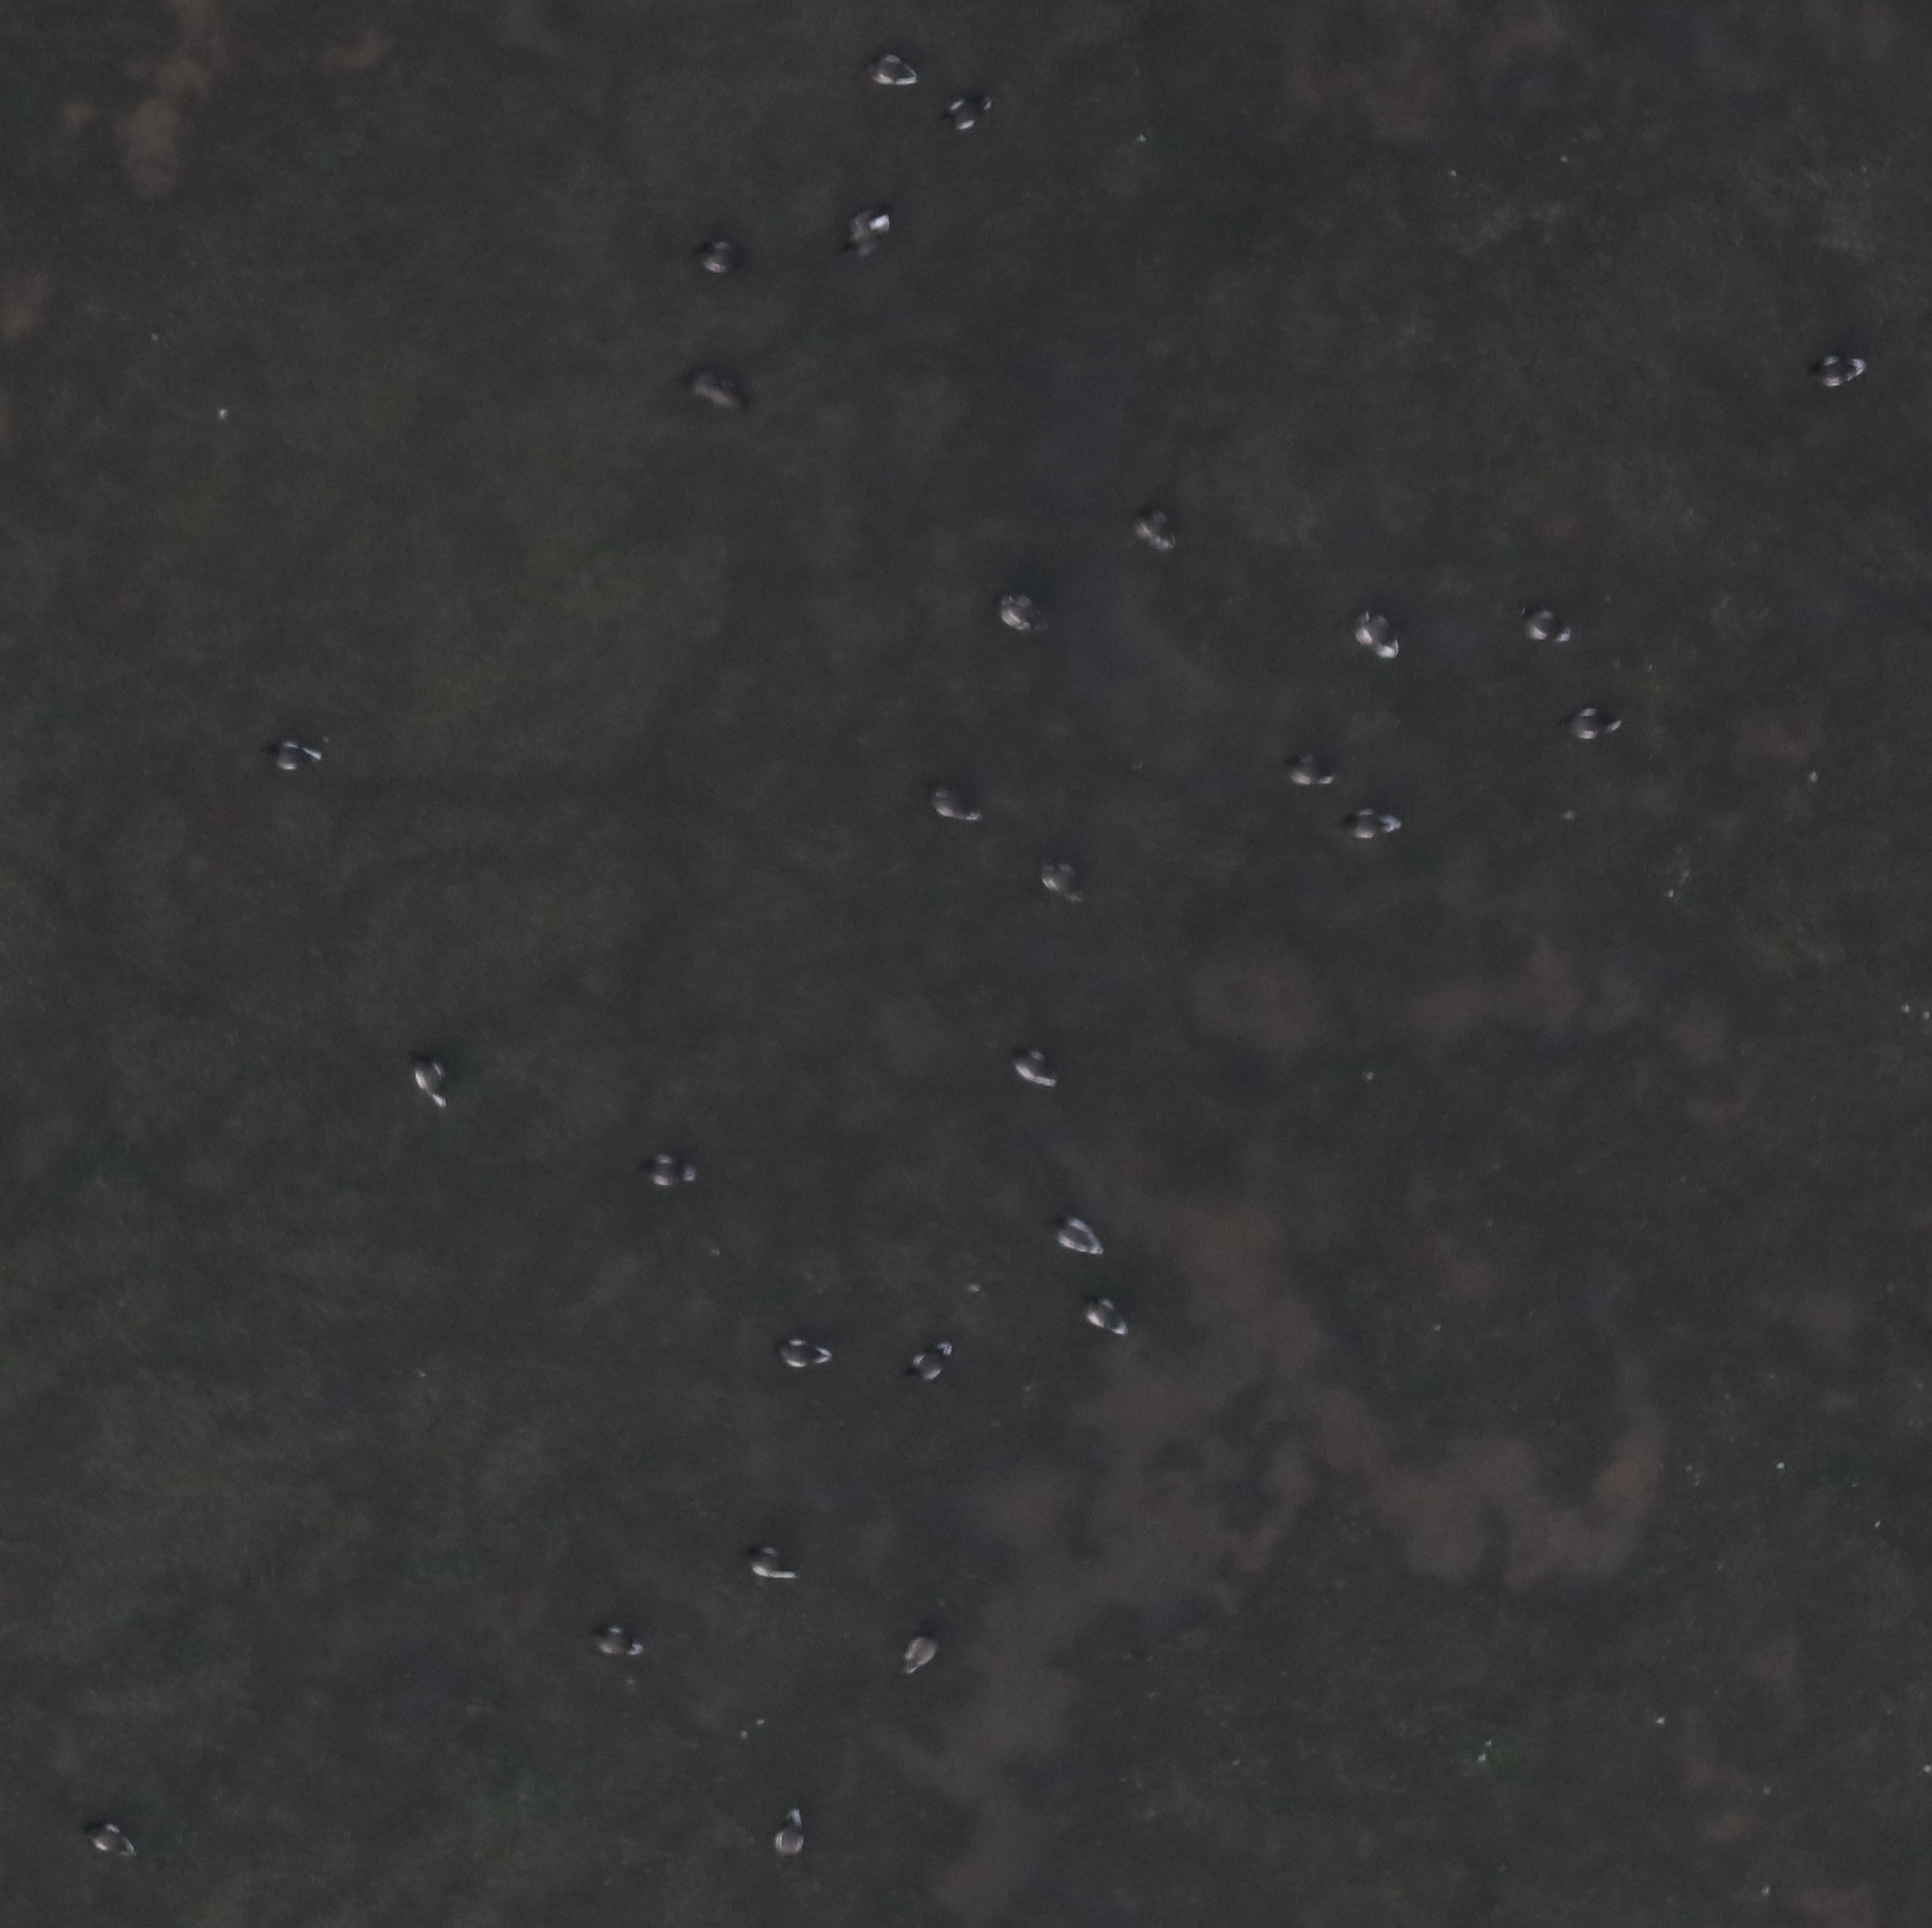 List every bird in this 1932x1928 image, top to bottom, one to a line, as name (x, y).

brant (891, 69)
brant (964, 114)
brant (875, 227)
brant (716, 254)
brant (1833, 370)
brant (720, 389)
brant (1160, 524)
brant (1019, 614)
brant (1546, 626)
brant (1375, 631)
brant (1589, 724)
brant (293, 756)
brant (1309, 769)
brant (953, 801)
brant (1368, 824)
brant (1060, 879)
brant (1032, 1066)
brant (431, 1080)
brant (668, 1171)
brant (1075, 1236)
brant (1102, 1313)
brant (800, 1353)
brant (930, 1363)
brant (768, 1561)
brant (615, 1640)
brant (920, 1649)
brant (110, 1839)
brant (790, 1839)